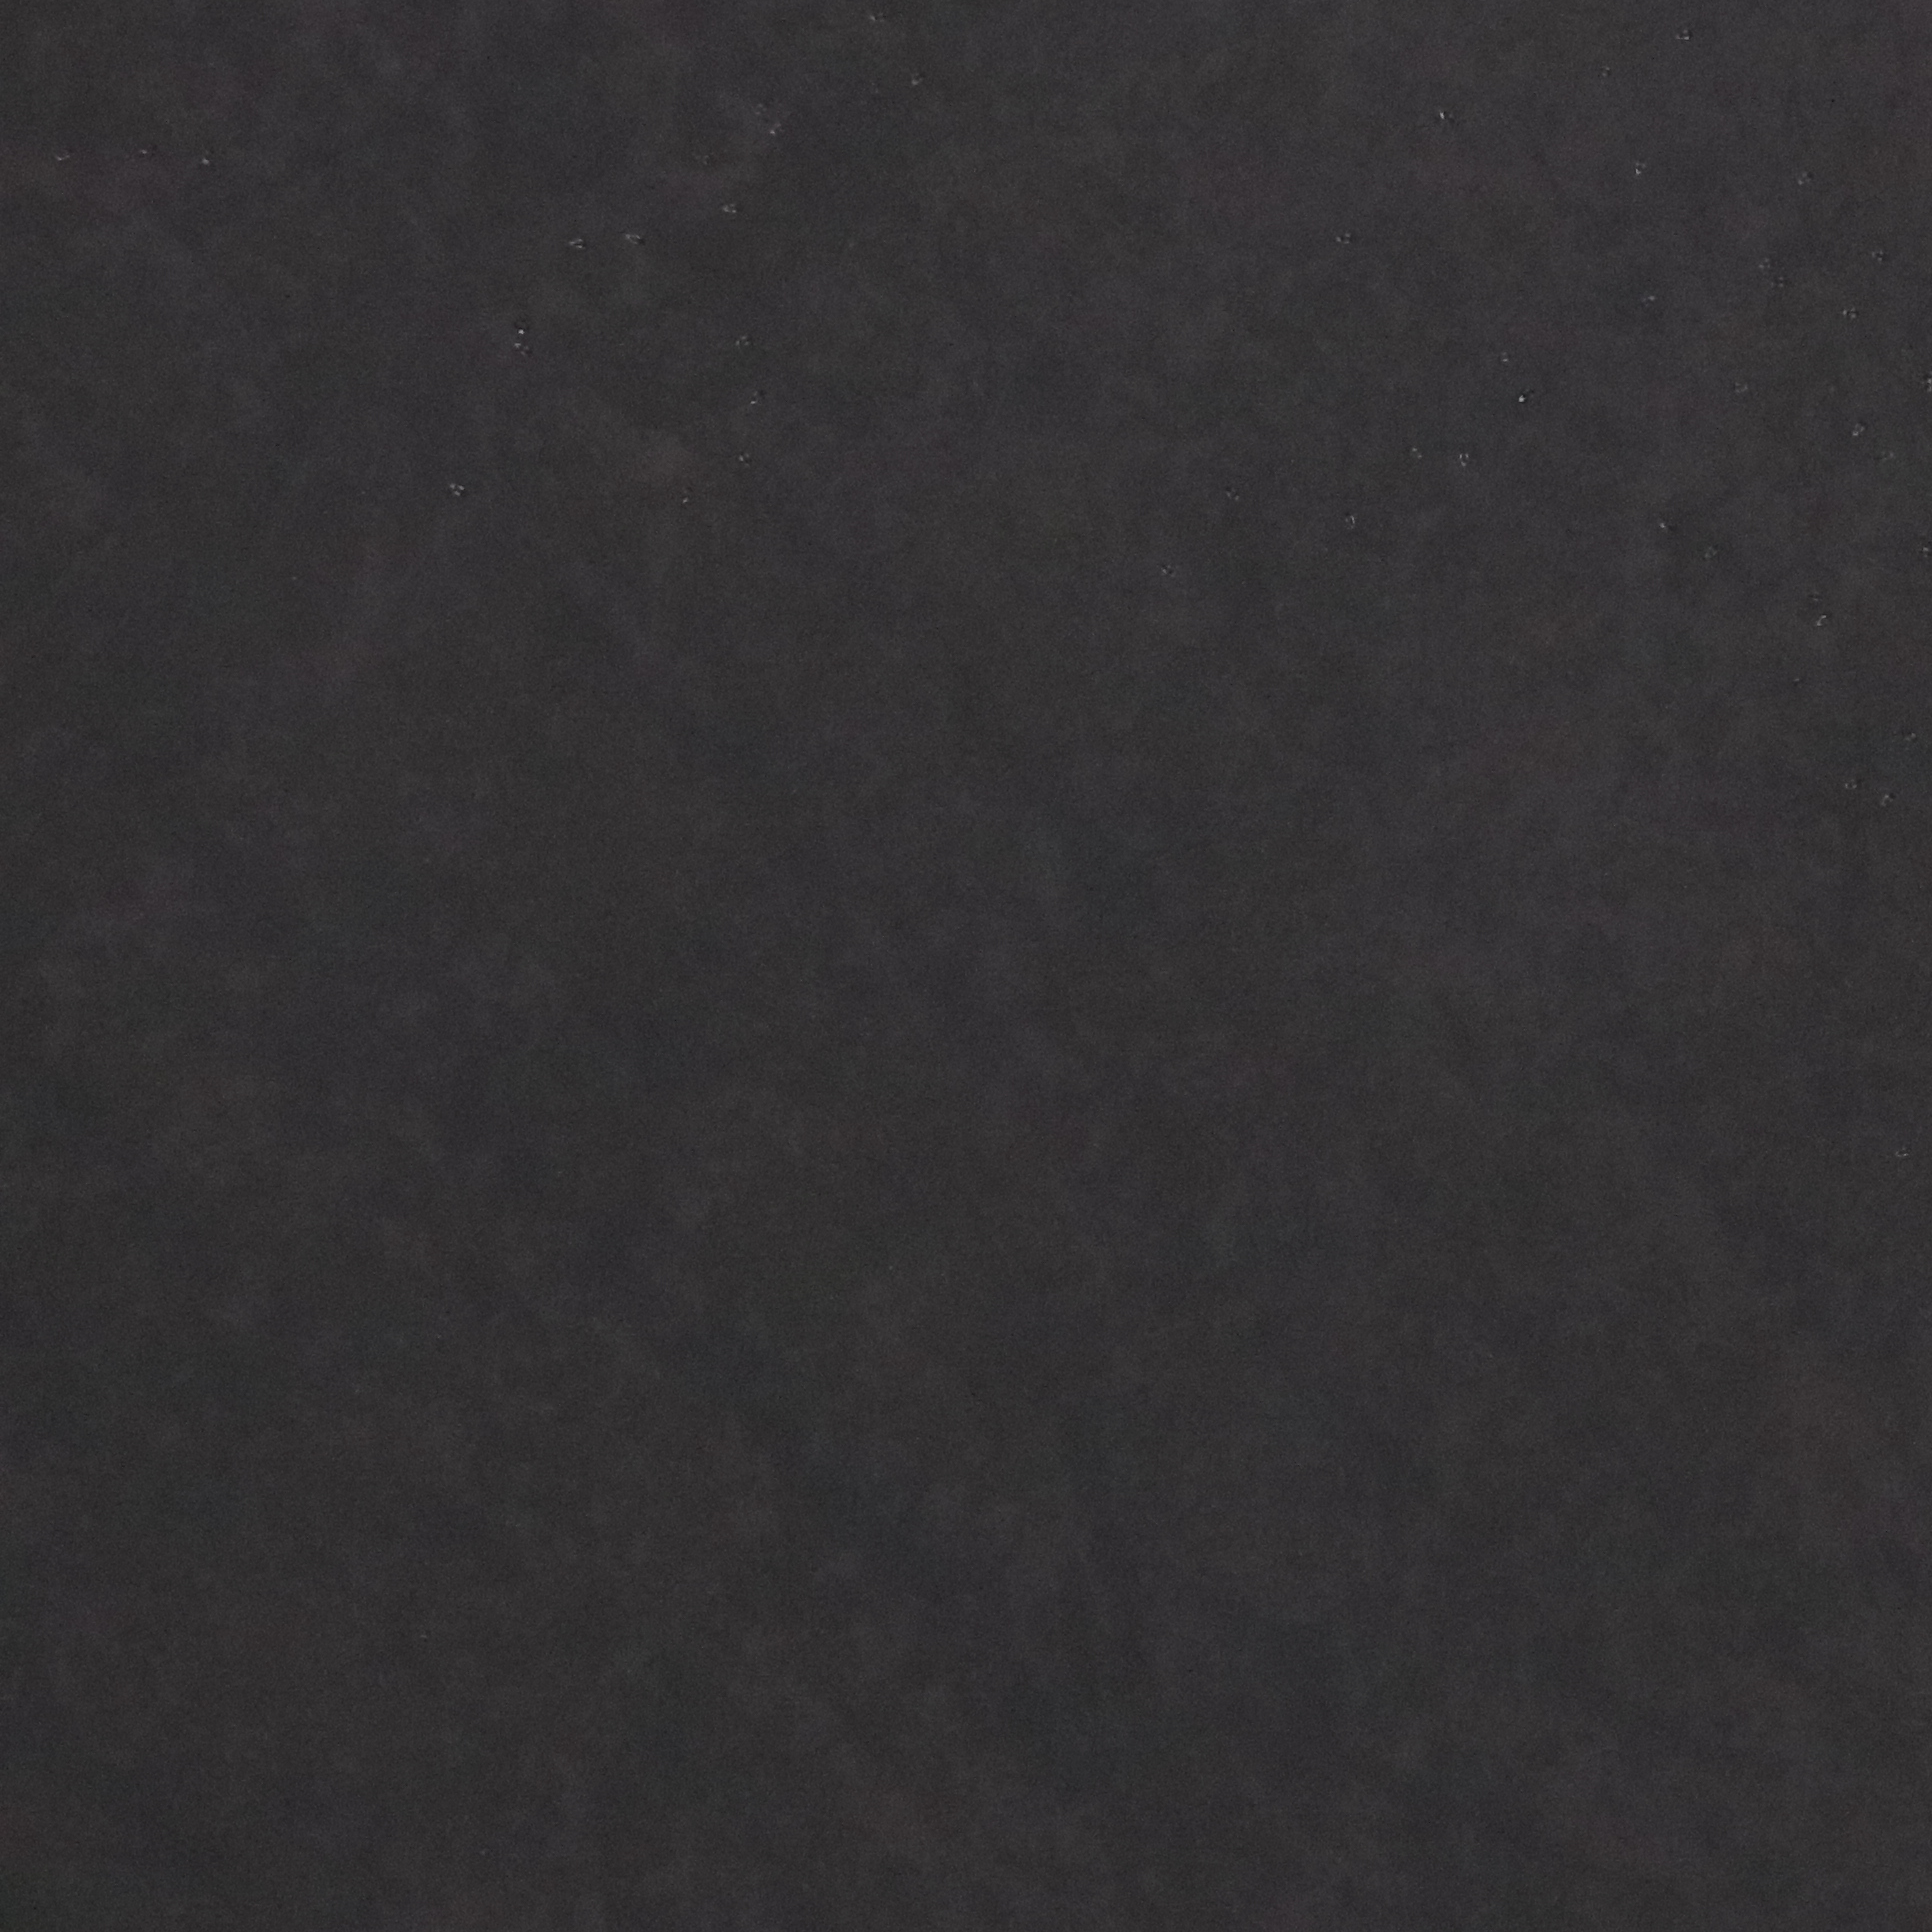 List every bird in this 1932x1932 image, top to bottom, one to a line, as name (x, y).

brant (879, 18)
brant (1694, 39)
brant (1606, 68)
brant (922, 80)
brant (762, 114)
brant (1448, 117)
brant (778, 131)
brant (149, 147)
brant (61, 153)
brant (703, 155)
brant (207, 158)
brant (1649, 174)
brant (1804, 186)
brant (732, 206)
brant (634, 238)
brant (1345, 239)
brant (578, 242)
brant (1880, 250)
brant (1770, 265)
brant (1781, 288)
brant (1654, 303)
brant (1852, 311)
brant (522, 330)
brant (745, 342)
brant (519, 349)
brant (1503, 358)
brant (1932, 388)
brant (1741, 392)
brant (755, 395)
brant (1525, 396)
brant (1857, 429)
brant (1886, 450)
brant (1418, 455)
brant (1465, 456)
brant (748, 460)
brant (457, 487)
brant (1229, 494)
brant (684, 495)
brant (1350, 521)
brant (1667, 526)
brant (1927, 549)
brant (1714, 552)
brant (1165, 569)
brant (1820, 601)
brant (1822, 622)
brant (1797, 676)
brant (1914, 734)
brant (1850, 792)
brant (1892, 800)
brant (1905, 1150)